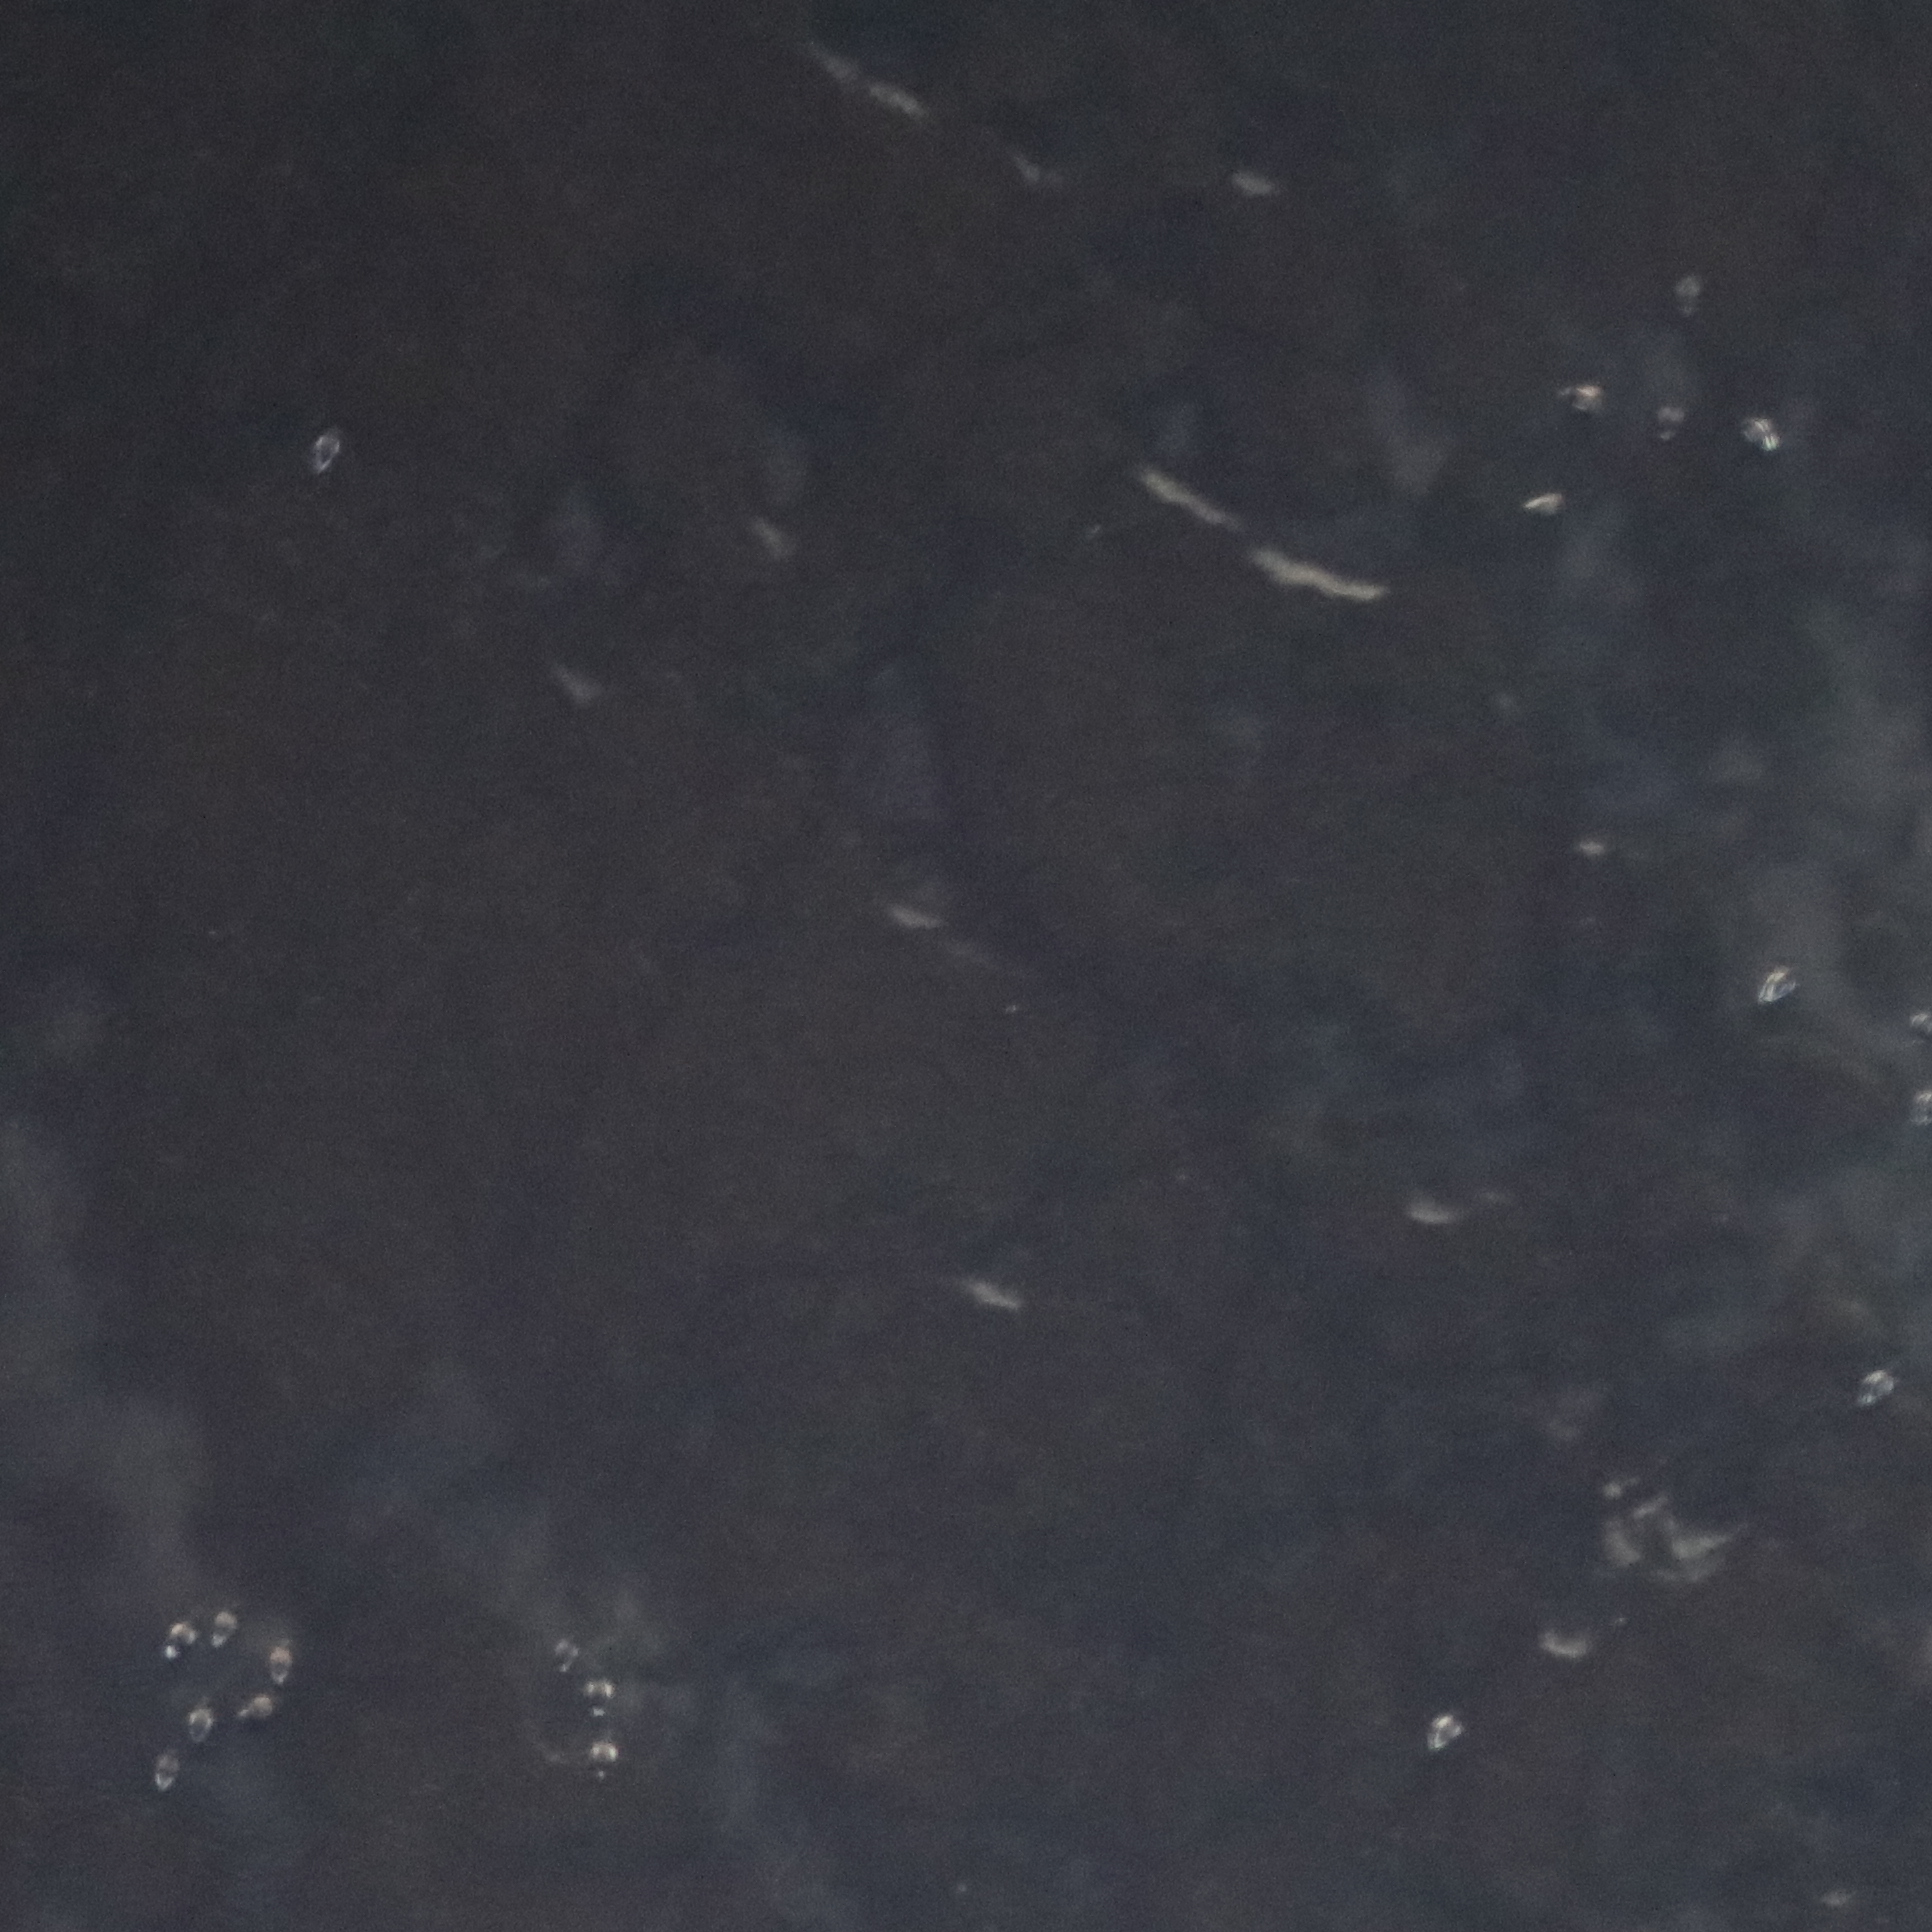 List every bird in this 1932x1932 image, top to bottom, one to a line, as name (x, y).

brant (1688, 301)
brant (1582, 393)
brant (1668, 424)
brant (1764, 429)
brant (326, 449)
brant (1546, 501)
brant (1784, 988)
brant (1921, 1026)
brant (1875, 1388)
brant (225, 1627)
brant (182, 1639)
brant (562, 1648)
brant (279, 1663)
brant (601, 1690)
brant (260, 1707)
brant (195, 1728)
brant (1444, 1729)
brant (602, 1748)
brant (165, 1764)